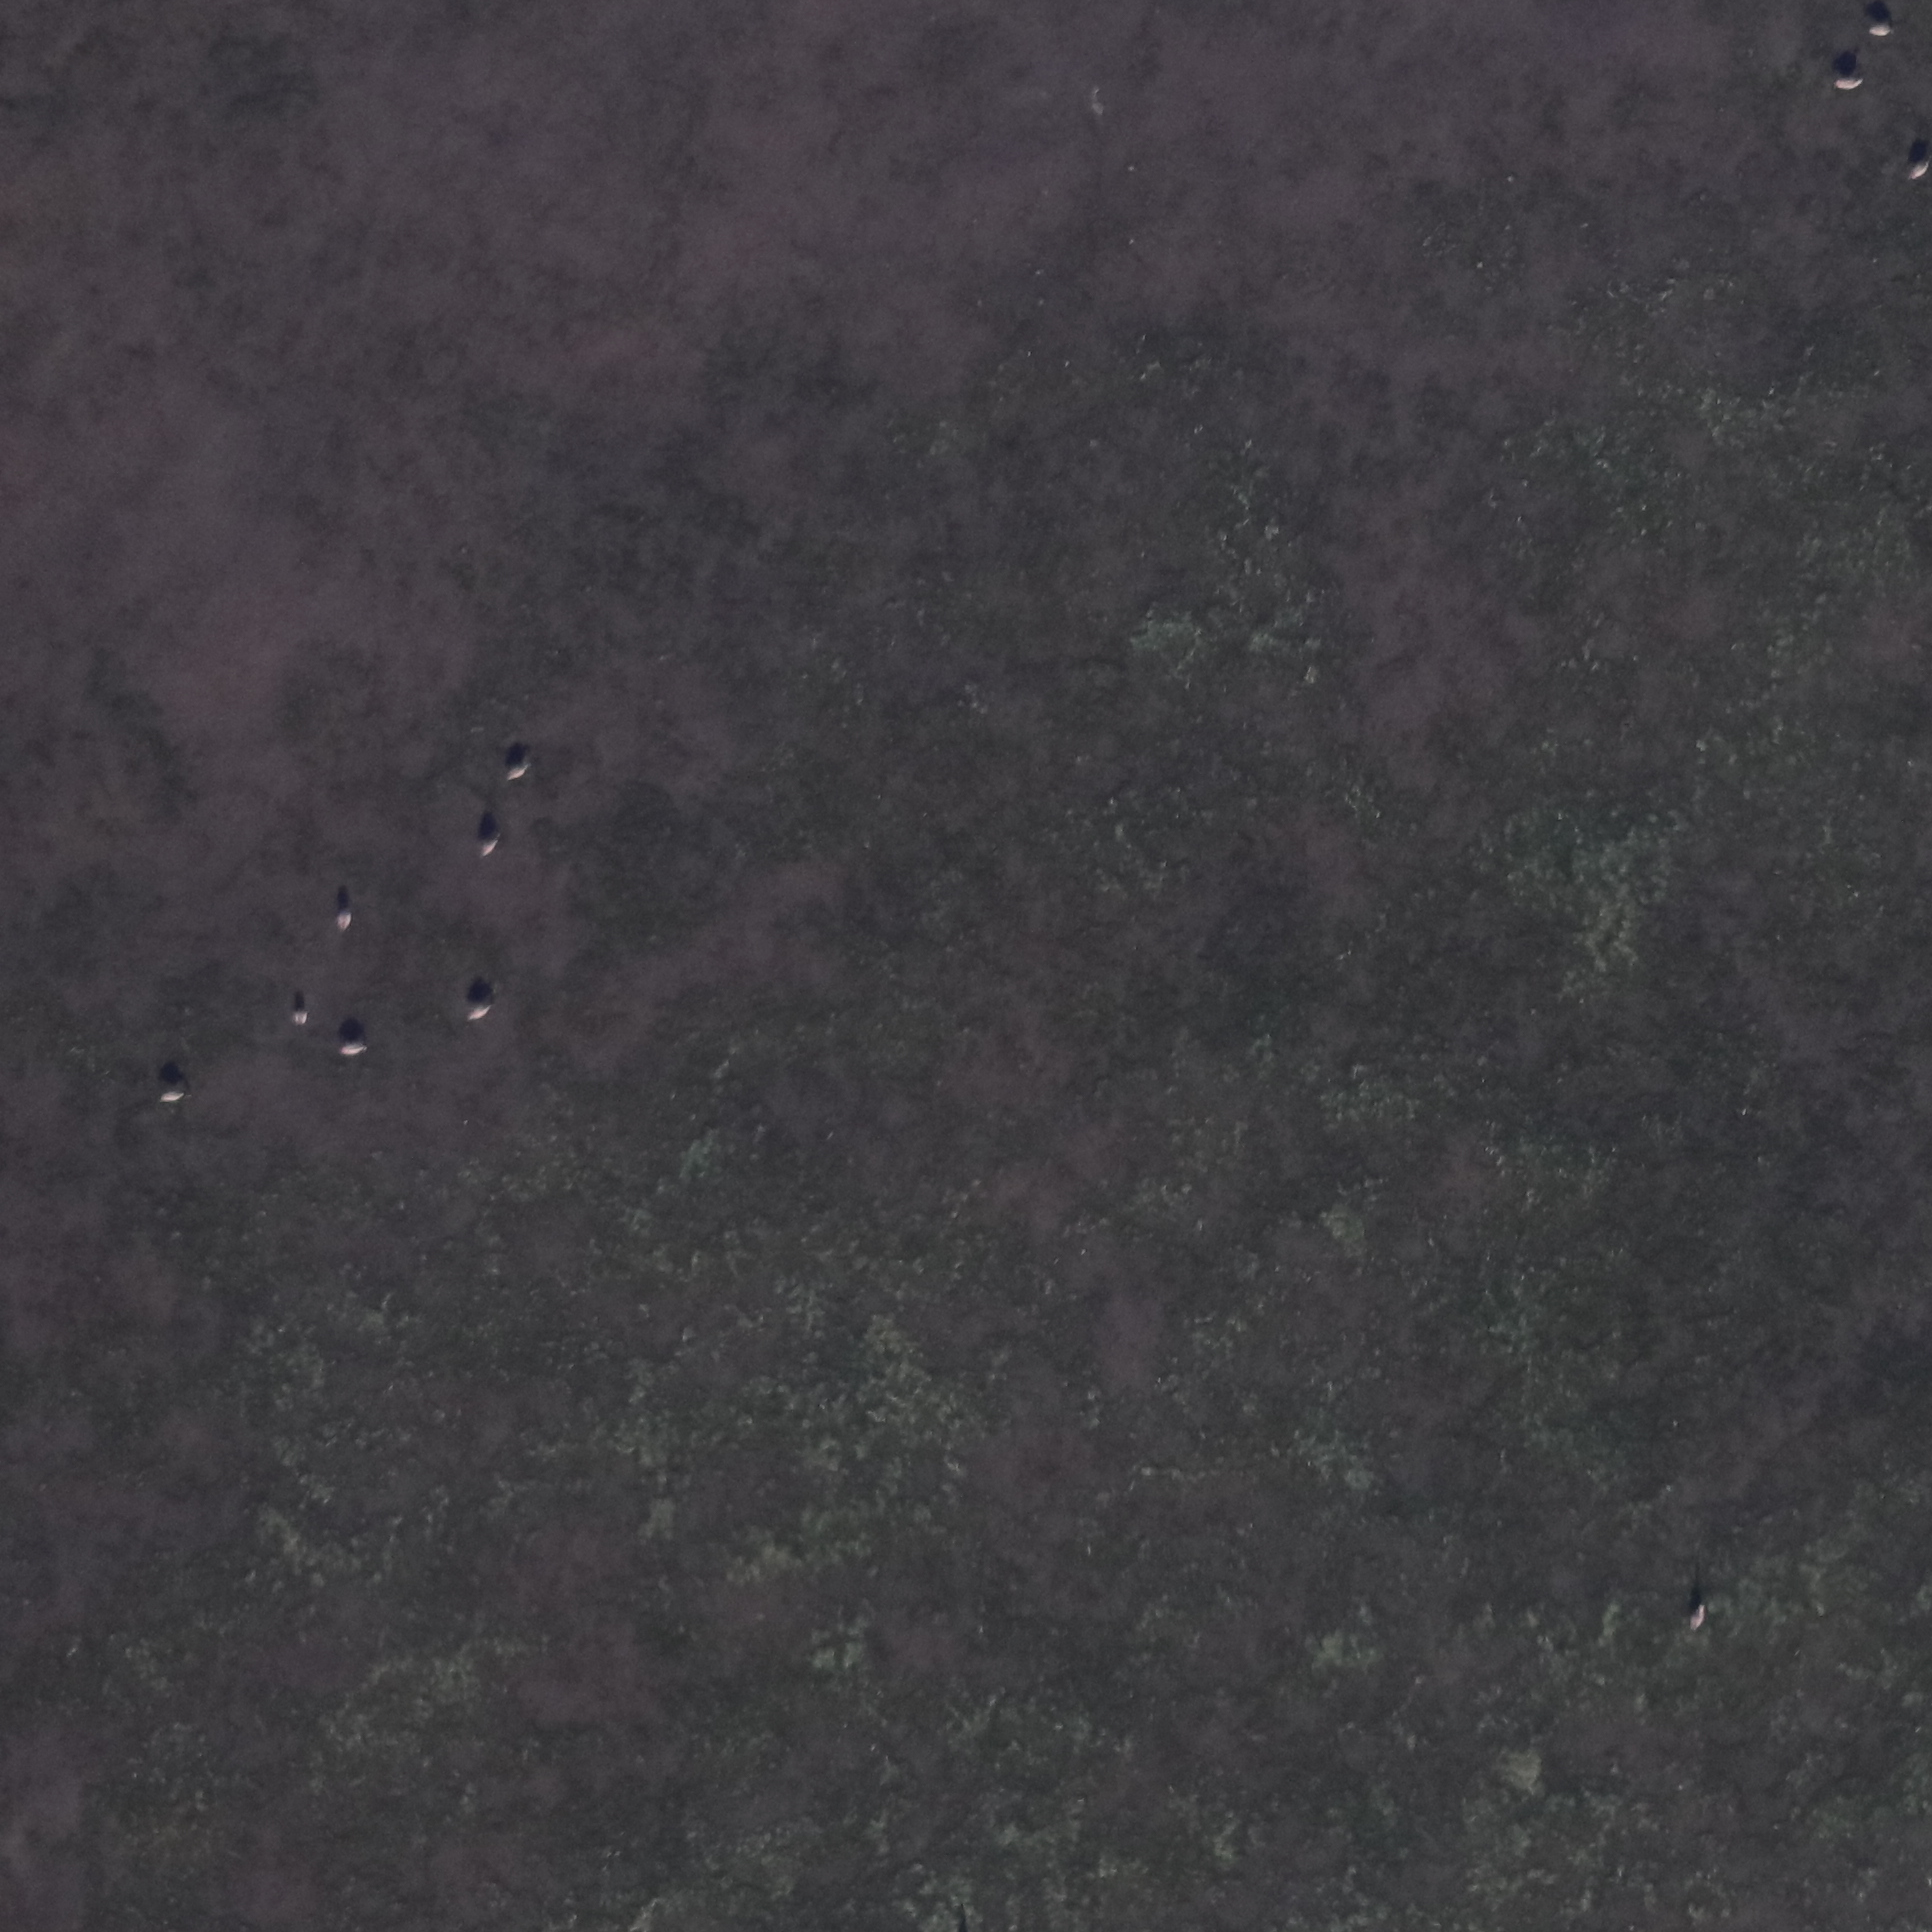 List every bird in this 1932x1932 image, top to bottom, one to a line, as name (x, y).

Canada goose (1881, 28)
Canada goose (1850, 82)
Canada goose (1918, 169)
Canada goose (517, 771)
Canada goose (489, 847)
Canada goose (343, 921)
Canada goose (480, 1009)
Canada goose (300, 1015)
Canada goose (355, 1047)
Canada goose (173, 1095)
Canada goose (1698, 1617)